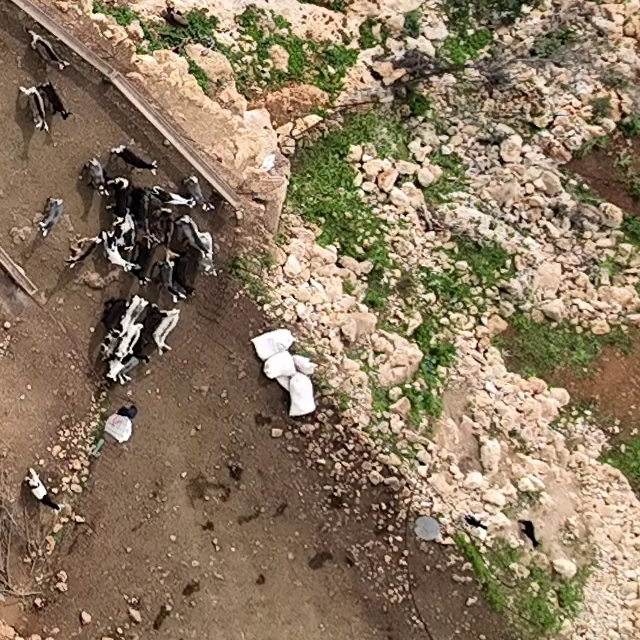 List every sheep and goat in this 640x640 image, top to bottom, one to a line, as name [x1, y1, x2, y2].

goat [28, 30, 70, 70]
goat [38, 82, 73, 118]
goat [20, 86, 49, 132]
goat [111, 145, 158, 176]
goat [84, 157, 109, 196]
goat [184, 175, 215, 212]
goat [107, 178, 129, 190]
goat [153, 186, 195, 208]
goat [138, 188, 160, 247]
goat [40, 198, 63, 238]
goat [121, 211, 136, 250]
goat [161, 212, 179, 260]
goat [177, 214, 213, 258]
goat [115, 216, 124, 247]
goat [102, 229, 136, 271]
goat [198, 231, 218, 278]
goat [64, 235, 100, 266]
goat [180, 242, 197, 296]
goat [137, 244, 163, 282]
goat [156, 260, 185, 302]
goat [118, 295, 149, 338]
goat [100, 298, 129, 329]
goat [142, 305, 164, 342]
goat [152, 306, 181, 353]
goat [116, 325, 143, 361]
goat [99, 330, 120, 358]
goat [106, 353, 151, 381]
goat [118, 357, 139, 384]
goat [26, 468, 60, 511]